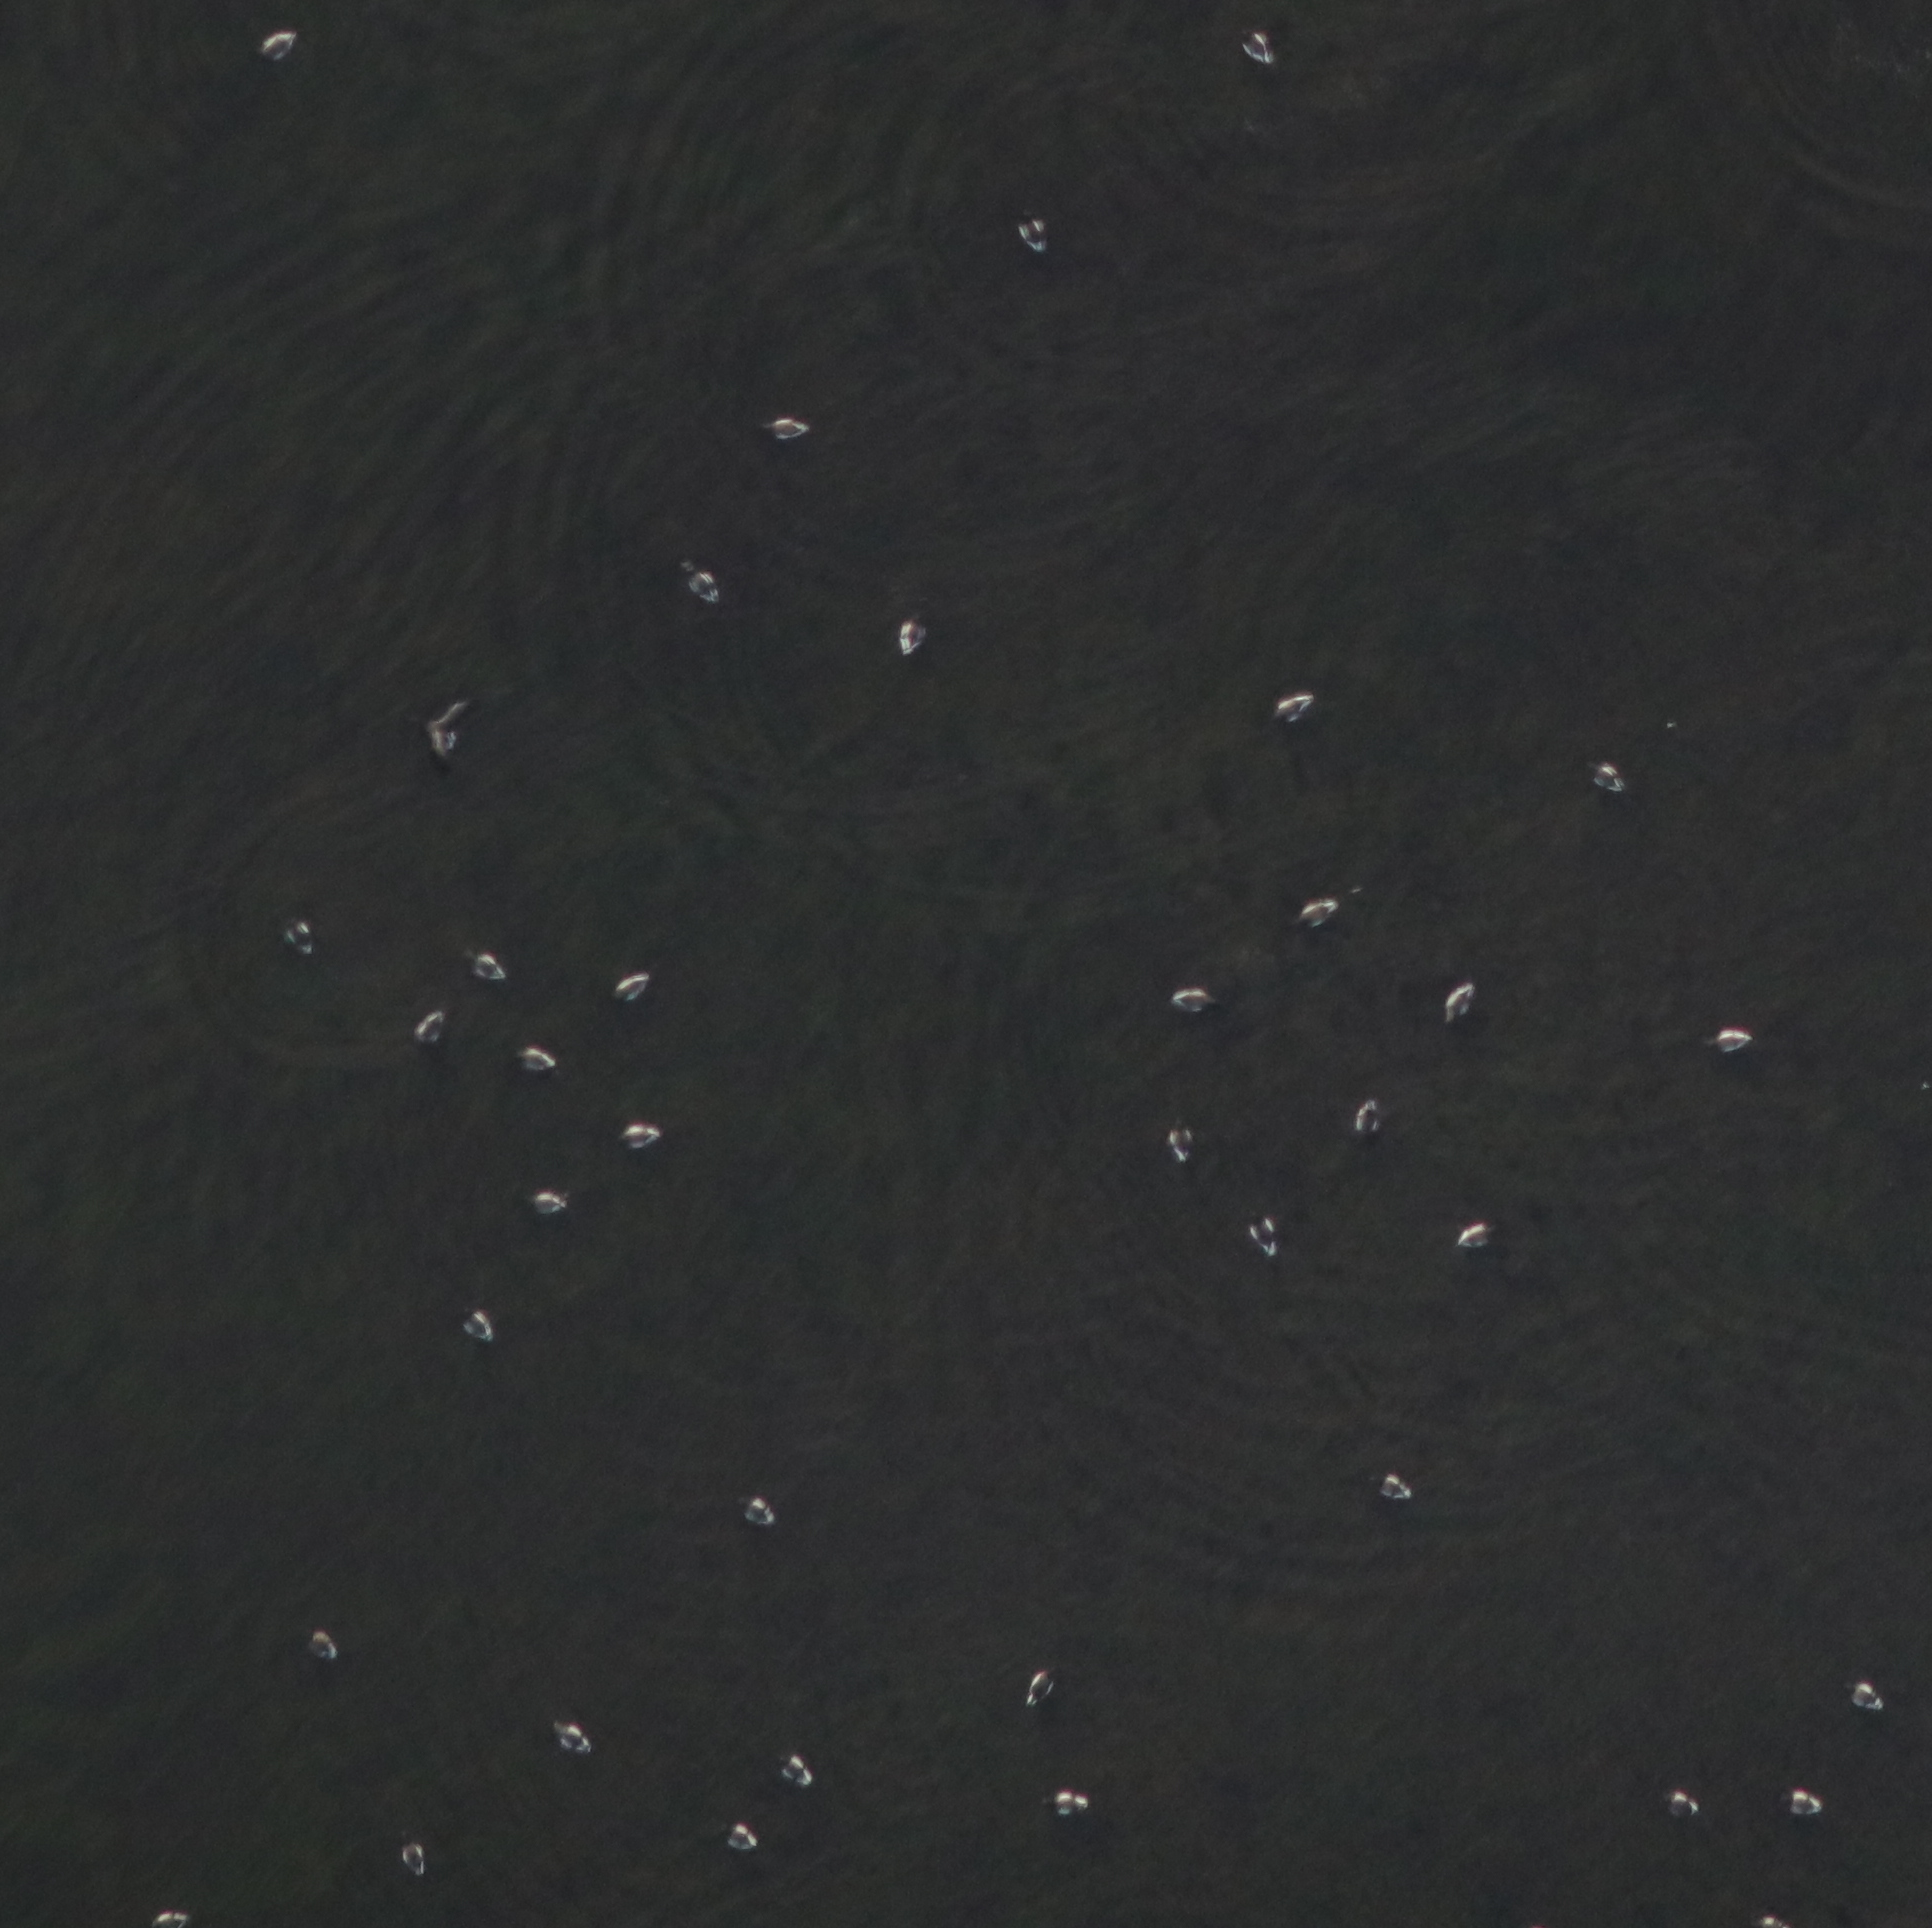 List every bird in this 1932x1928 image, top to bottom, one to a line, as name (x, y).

brant (281, 41)
brant (1255, 46)
brant (1034, 232)
brant (790, 426)
brant (701, 584)
brant (909, 626)
brant (1292, 709)
brant (438, 722)
brant (1604, 773)
brant (1313, 914)
brant (302, 935)
brant (486, 966)
brant (632, 981)
brant (1193, 1000)
brant (1457, 1003)
brant (430, 1028)
brant (1732, 1041)
brant (535, 1063)
brant (1367, 1119)
brant (639, 1135)
brant (1180, 1140)
brant (544, 1191)
brant (1264, 1234)
brant (1477, 1234)
brant (479, 1325)
brant (1392, 1485)
brant (757, 1511)
brant (332, 1644)
brant (1041, 1686)
brant (1869, 1697)
brant (572, 1733)
brant (803, 1759)
brant (1069, 1801)
brant (1802, 1801)
brant (1682, 1802)
brant (738, 1838)
brant (412, 1855)
brant (167, 1909)